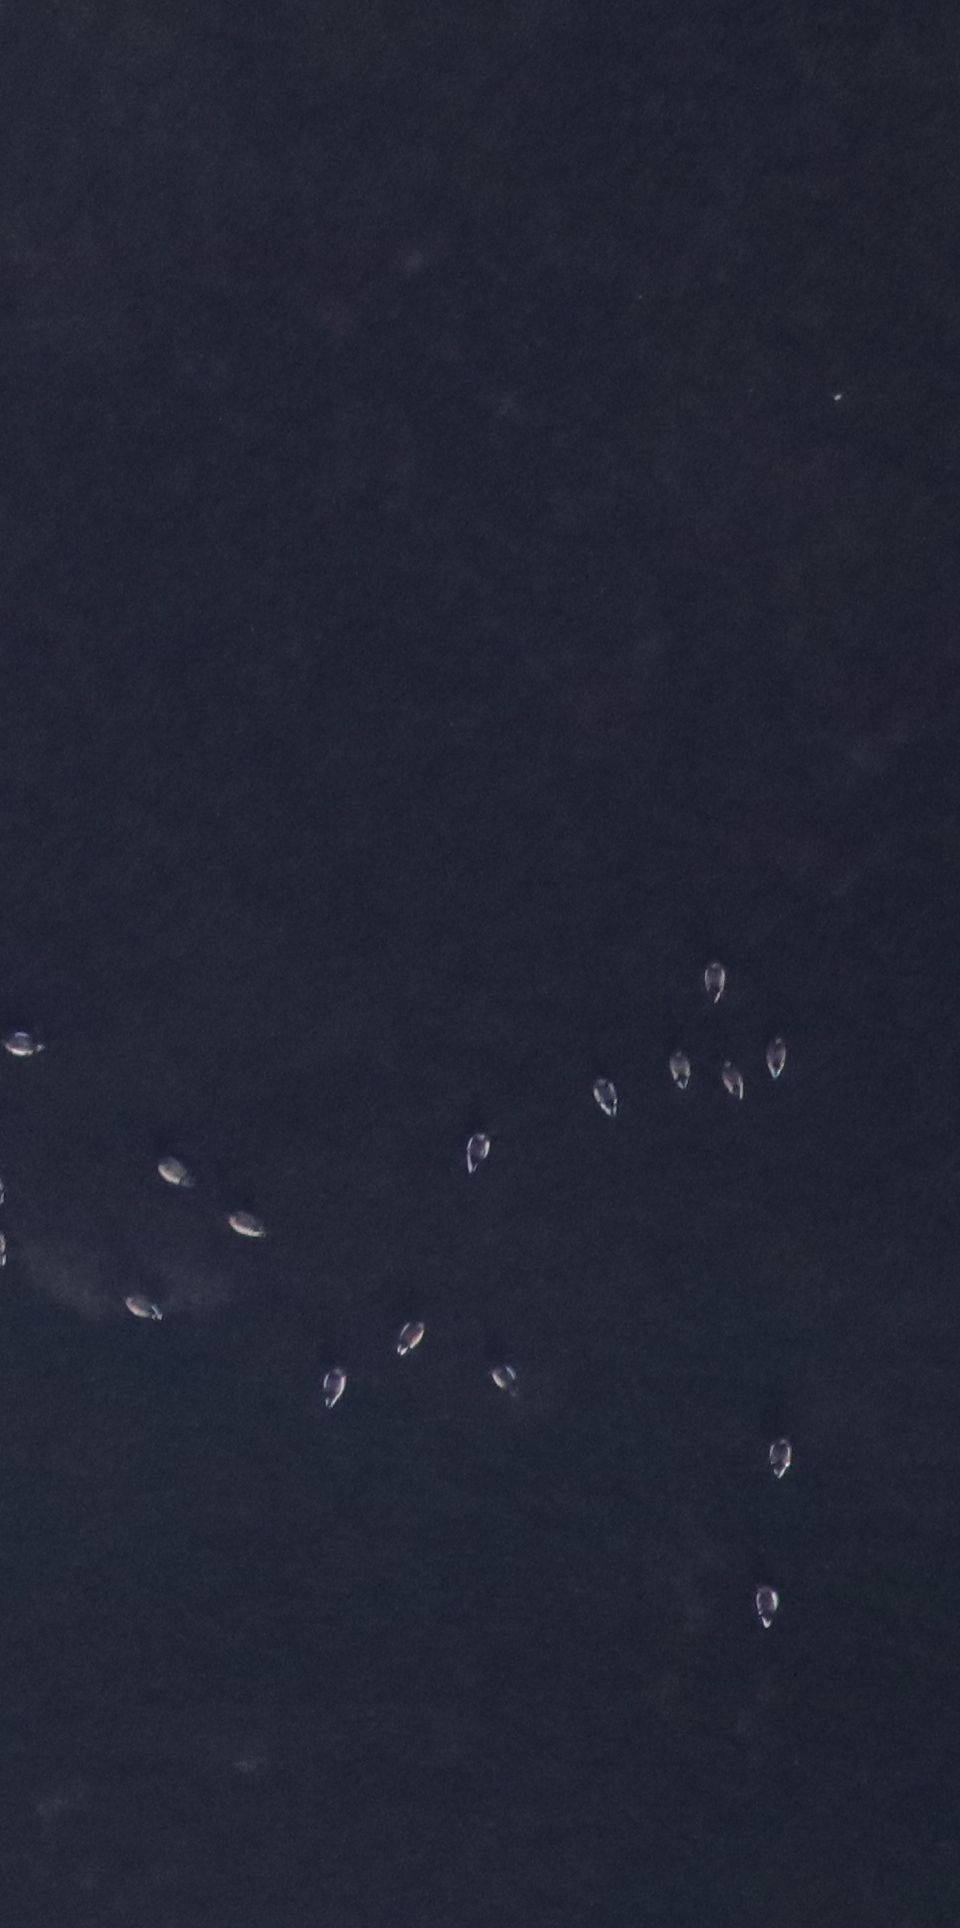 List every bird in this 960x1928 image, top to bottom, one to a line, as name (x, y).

brant (715, 979)
brant (23, 1045)
brant (777, 1056)
brant (678, 1066)
brant (730, 1080)
brant (603, 1093)
brant (476, 1149)
brant (175, 1171)
brant (250, 1223)
brant (142, 1304)
brant (410, 1335)
brant (503, 1379)
brant (334, 1385)
brant (779, 1454)
brant (765, 1601)